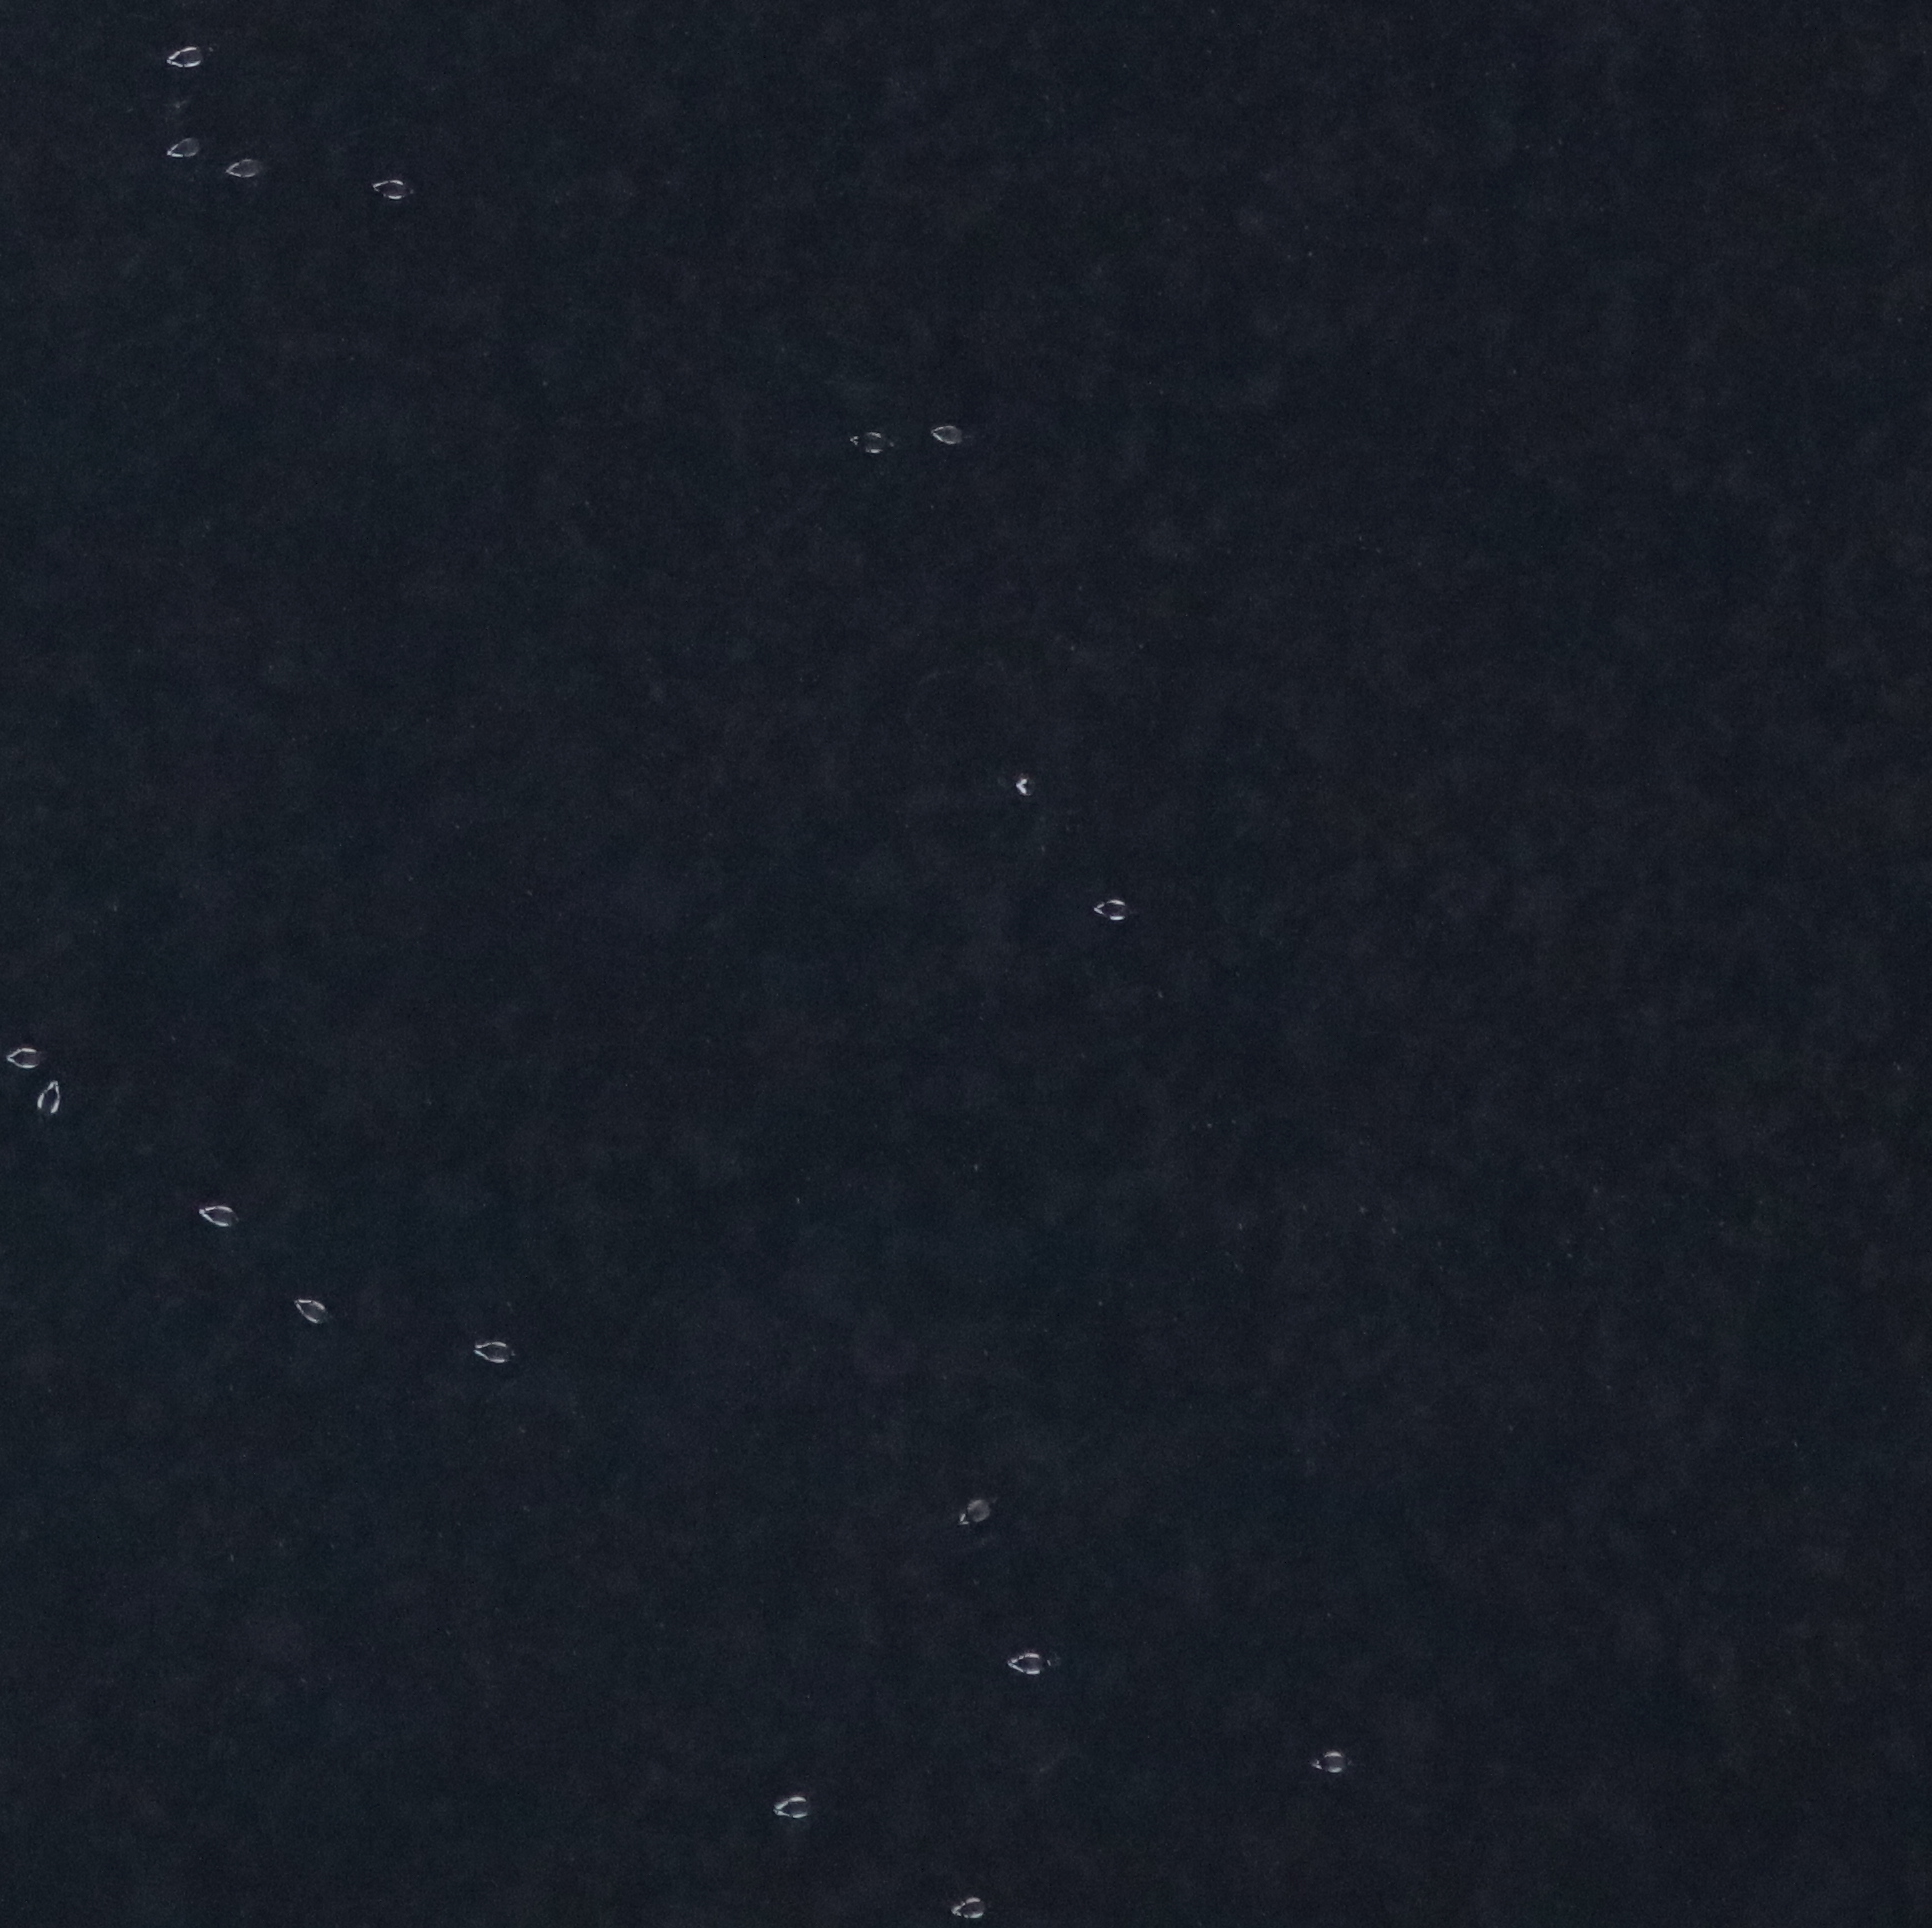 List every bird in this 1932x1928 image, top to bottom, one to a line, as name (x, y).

brant (188, 57)
brant (186, 148)
brant (247, 169)
brant (393, 189)
brant (948, 435)
brant (873, 444)
brant (1030, 786)
brant (1115, 911)
brant (27, 1058)
brant (48, 1102)
brant (220, 1216)
brant (312, 1312)
brant (495, 1352)
brant (977, 1511)
brant (1030, 1664)
brant (1332, 1762)
brant (794, 1808)
brant (970, 1907)